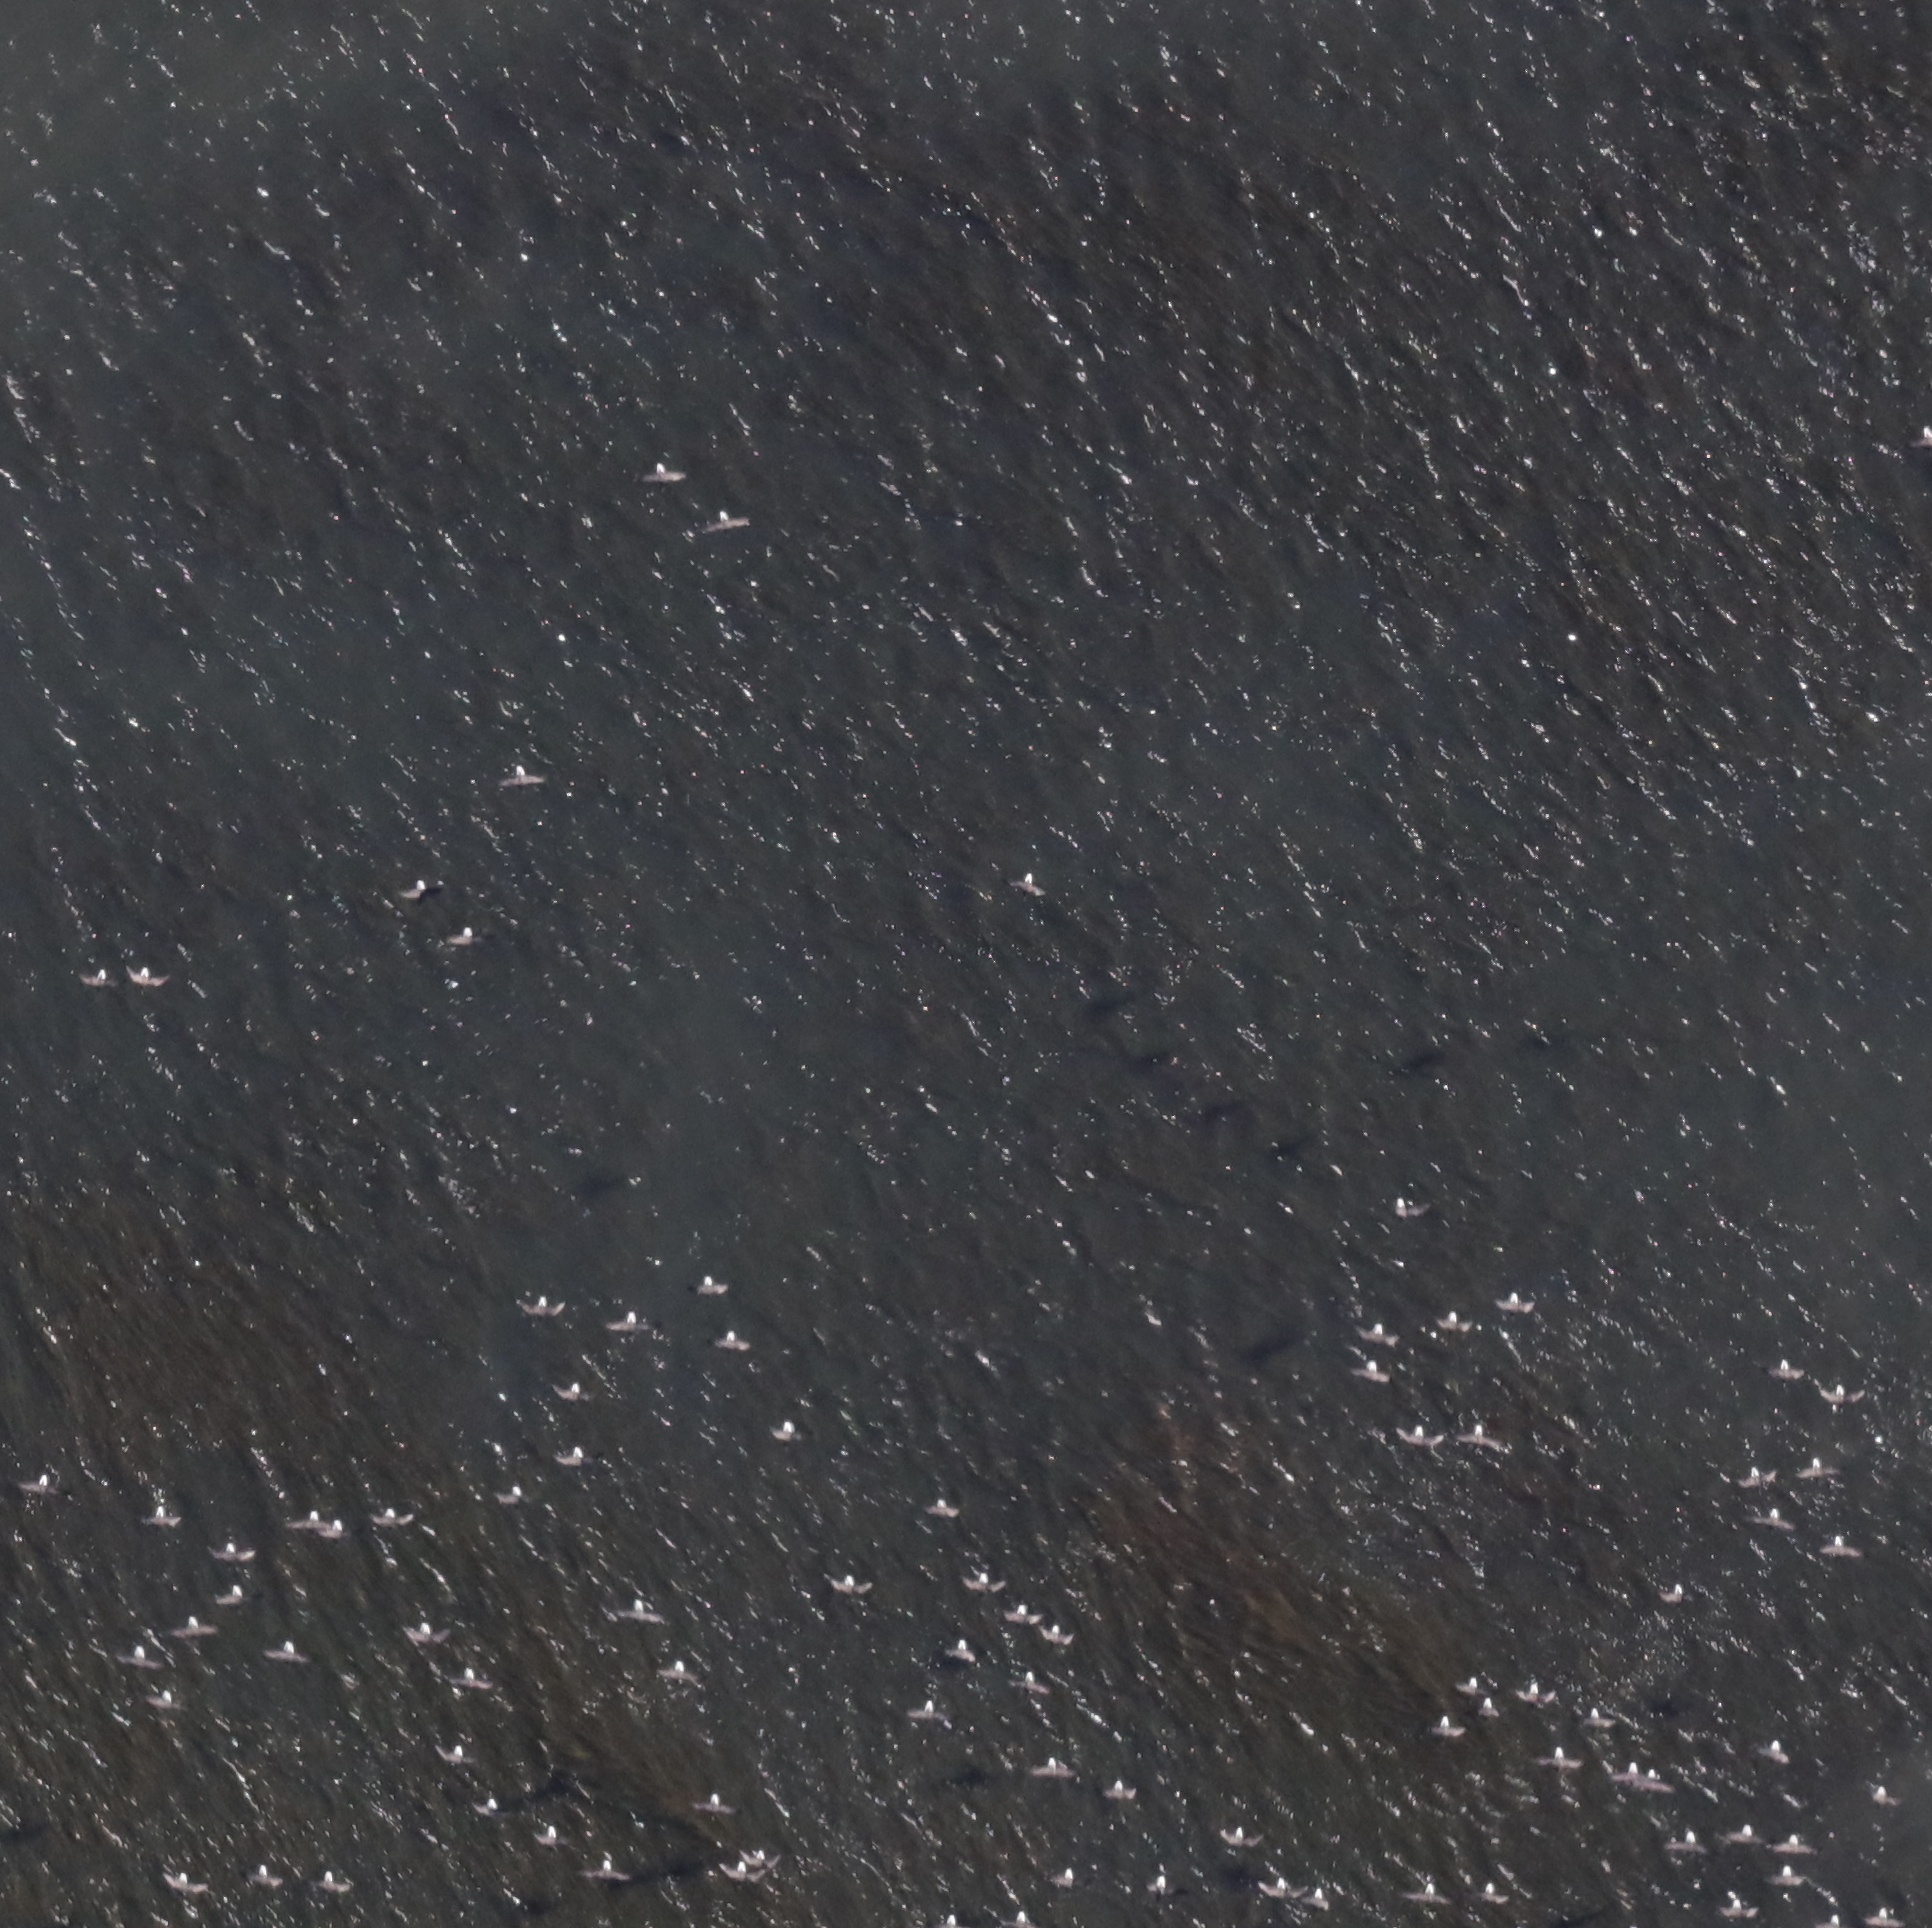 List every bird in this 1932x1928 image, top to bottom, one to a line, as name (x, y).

brant (668, 475)
brant (725, 522)
brant (525, 778)
brant (1024, 886)
brant (418, 894)
brant (463, 941)
brant (101, 974)
brant (153, 975)
brant (1406, 1216)
brant (708, 1286)
brant (1516, 1302)
brant (541, 1312)
brant (633, 1320)
brant (1455, 1323)
brant (1379, 1337)
brant (729, 1344)
brant (1786, 1371)
brant (1364, 1374)
brant (582, 1391)
brant (1846, 1394)
brant (792, 1436)
brant (1423, 1437)
brant (1477, 1443)
brant (568, 1462)
brant (1816, 1470)
brant (1758, 1482)
brant (45, 1484)
brant (511, 1503)
brant (942, 1508)
brant (307, 1517)
brant (397, 1517)
brant (159, 1521)
brant (1774, 1521)
brant (339, 1536)
brant (1832, 1551)
brant (238, 1552)
brant (985, 1583)
brant (850, 1588)
brant (1680, 1591)
brant (229, 1595)
brant (637, 1613)
brant (1017, 1616)
brant (194, 1632)
brant (422, 1635)
brant (1056, 1638)
brant (291, 1654)
brant (959, 1656)
brant (140, 1659)
brant (681, 1672)
brant (1032, 1687)
brant (481, 1688)
brant (1471, 1688)
brant (171, 1692)
brant (1541, 1702)
brant (929, 1711)
brant (1486, 1712)
brant (1595, 1723)
brant (1444, 1730)
brant (1774, 1749)
brant (456, 1757)
brant (1558, 1760)
brant (1053, 1773)
brant (1623, 1774)
brant (1653, 1785)
brant (1120, 1792)
brant (1882, 1796)
brant (494, 1804)
brant (714, 1806)
brant (1745, 1836)
brant (548, 1837)
brant (1691, 1843)
brant (1243, 1845)
brant (1795, 1845)
brant (764, 1852)
brant (603, 1869)
brant (268, 1874)
brant (738, 1875)
brant (1068, 1880)
brant (344, 1882)
brant (1785, 1882)
brant (195, 1884)
brant (1156, 1887)
brant (1284, 1887)
brant (1428, 1894)
brant (1484, 1895)
brant (1324, 1900)
brant (1738, 1914)
brant (1021, 1920)
brant (1886, 1921)